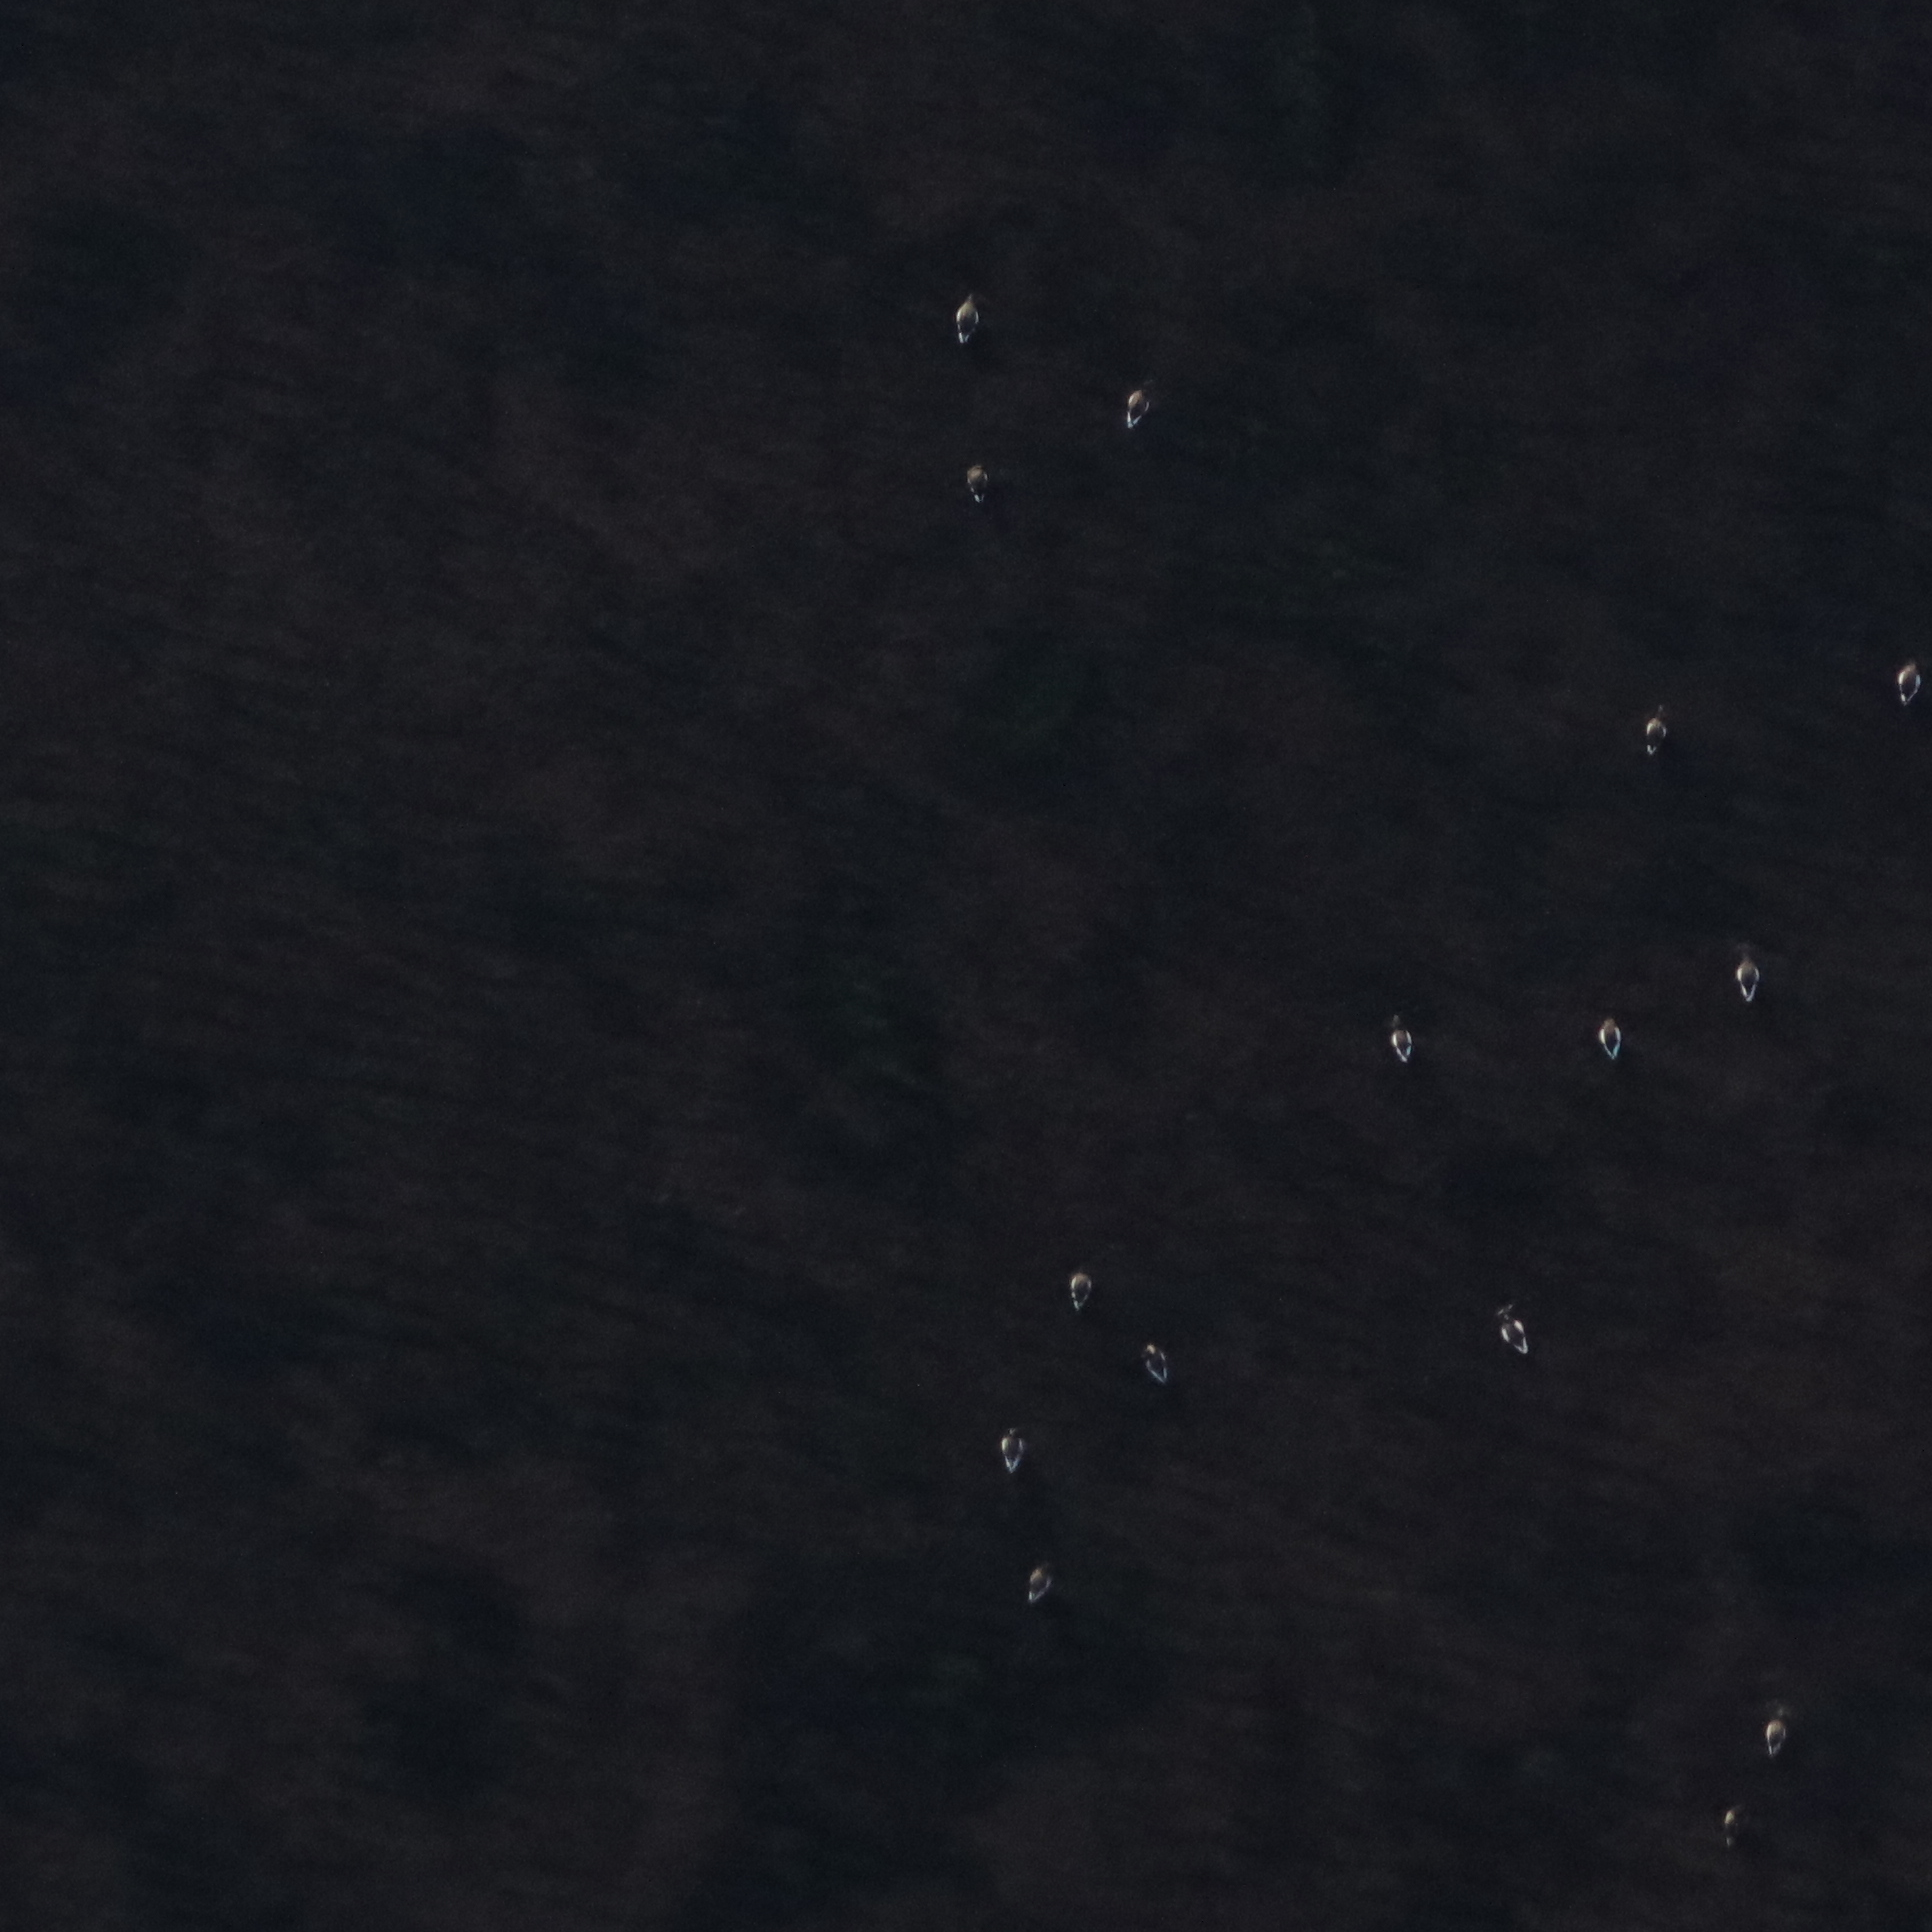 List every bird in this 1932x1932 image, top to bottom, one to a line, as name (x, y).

brant (968, 317)
brant (1138, 404)
brant (978, 481)
brant (1909, 681)
brant (1657, 732)
brant (1749, 972)
brant (1608, 1035)
brant (1402, 1041)
brant (1081, 1287)
brant (1513, 1333)
brant (1154, 1363)
brant (1014, 1449)
brant (1041, 1581)
brant (1776, 1732)
brant (1734, 1825)